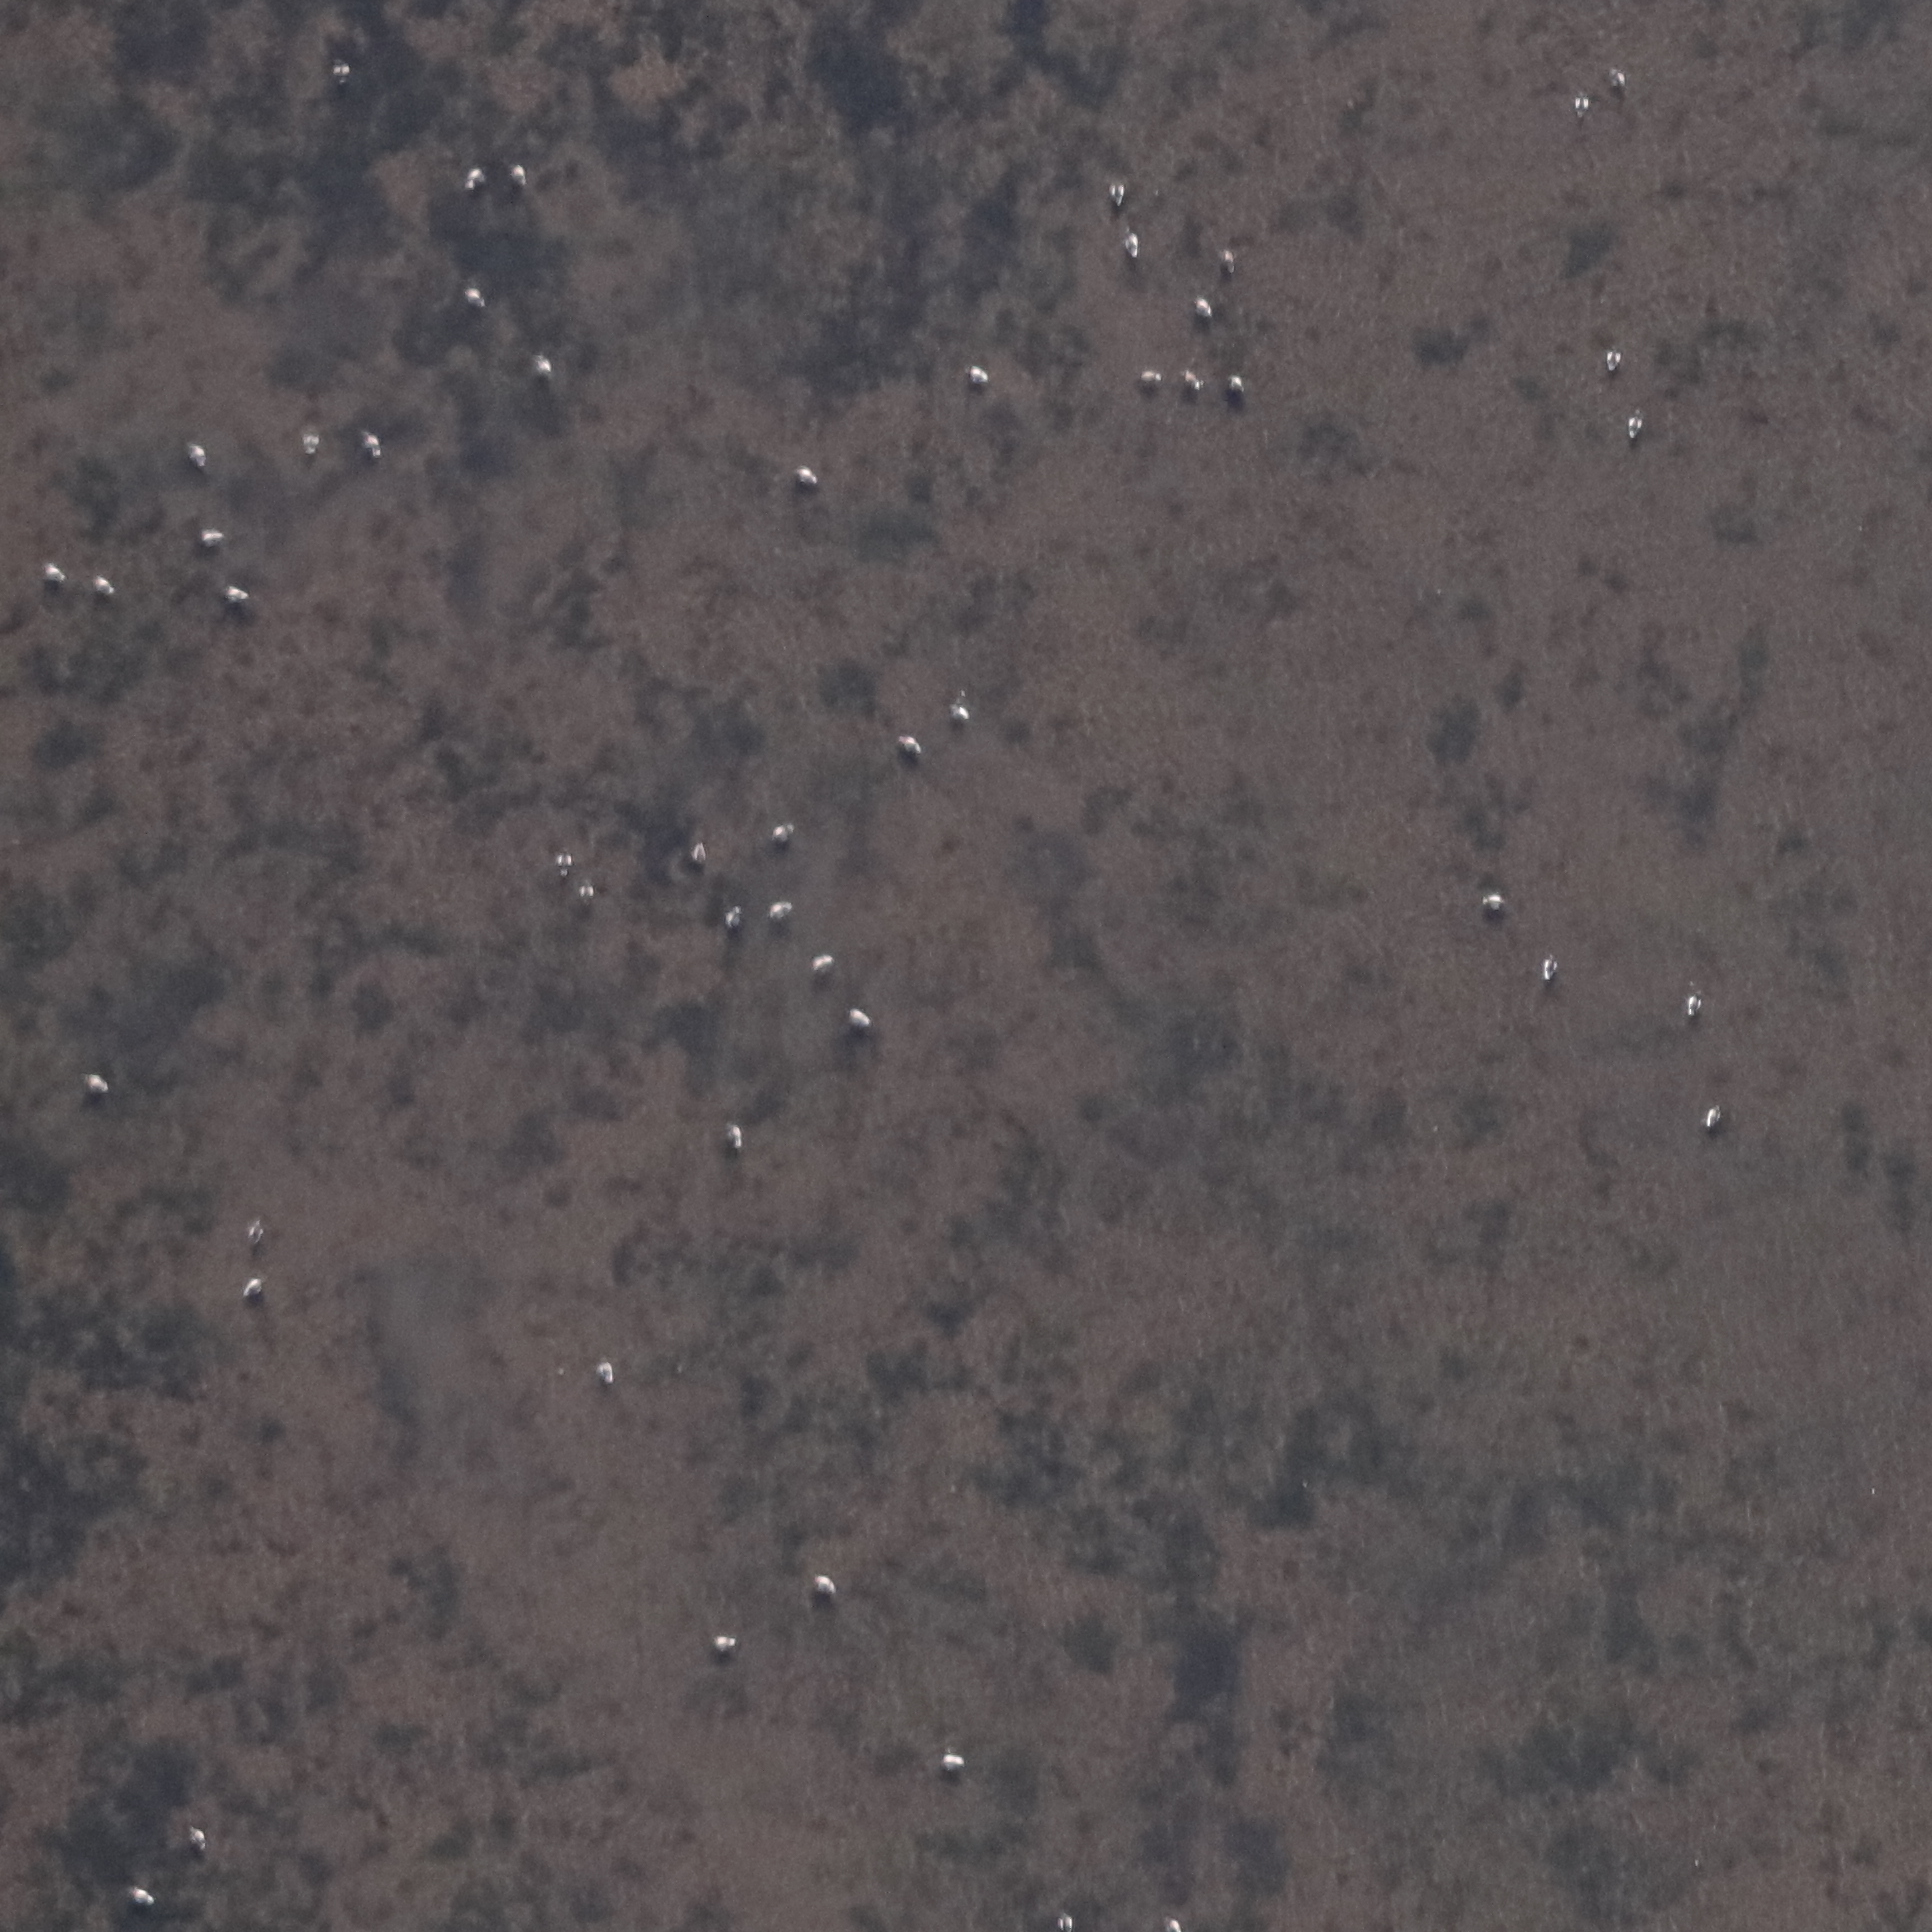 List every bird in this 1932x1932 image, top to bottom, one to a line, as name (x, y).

brant (336, 69)
brant (1619, 81)
brant (1578, 104)
brant (521, 167)
brant (476, 185)
brant (1112, 195)
brant (1134, 247)
brant (1228, 263)
brant (478, 297)
brant (1206, 306)
brant (543, 365)
brant (1142, 376)
brant (1612, 376)
brant (981, 378)
brant (1196, 388)
brant (1234, 389)
brant (1638, 432)
brant (317, 443)
brant (199, 448)
brant (369, 460)
brant (810, 476)
brant (217, 550)
brant (59, 578)
brant (111, 584)
brant (242, 594)
brant (954, 716)
brant (906, 748)
brant (778, 831)
brant (699, 849)
brant (575, 855)
brant (596, 887)
brant (1497, 893)
brant (783, 905)
brant (740, 915)
brant (831, 967)
brant (1556, 970)
brant (1696, 1012)
brant (864, 1023)
brant (97, 1086)
brant (1717, 1116)
brant (731, 1133)
brant (259, 1232)
brant (250, 1289)
brant (602, 1375)
brant (818, 1588)
brant (731, 1645)
brant (949, 1752)
brant (207, 1841)
brant (141, 1897)
brant (1063, 1926)
brant (1173, 1930)